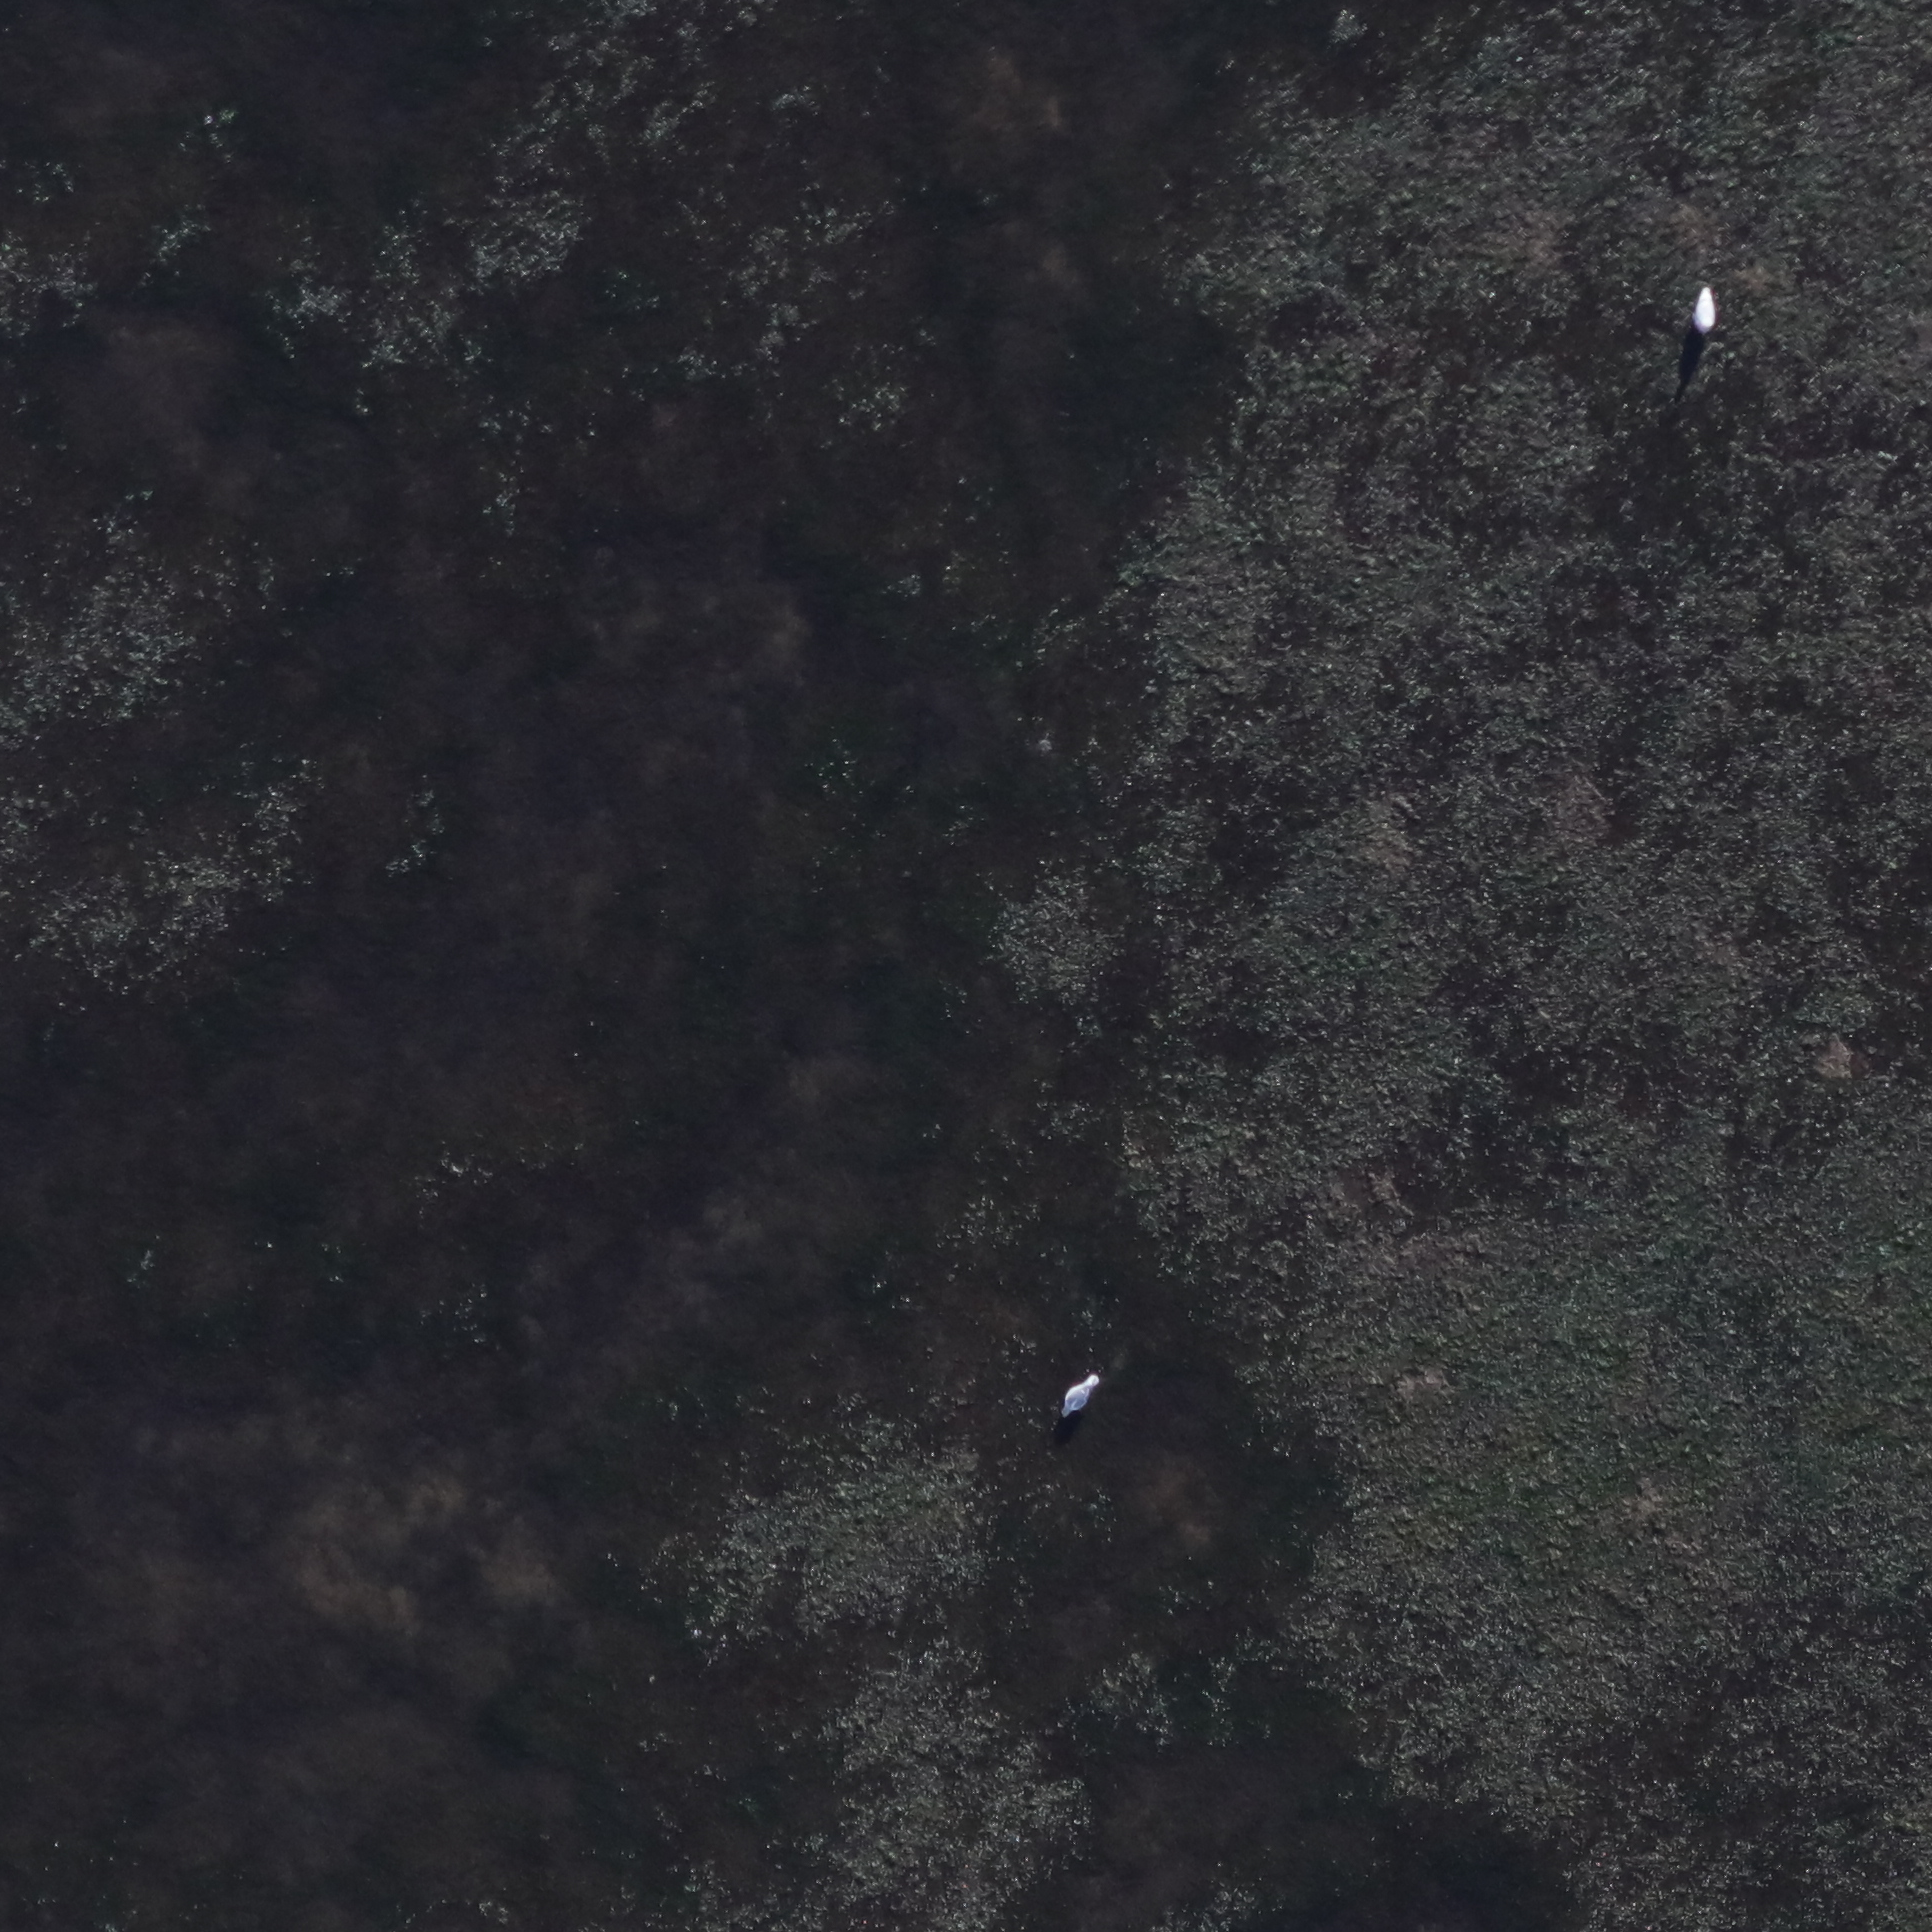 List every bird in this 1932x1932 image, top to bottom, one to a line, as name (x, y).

gull (1706, 308)
gull (1079, 1395)